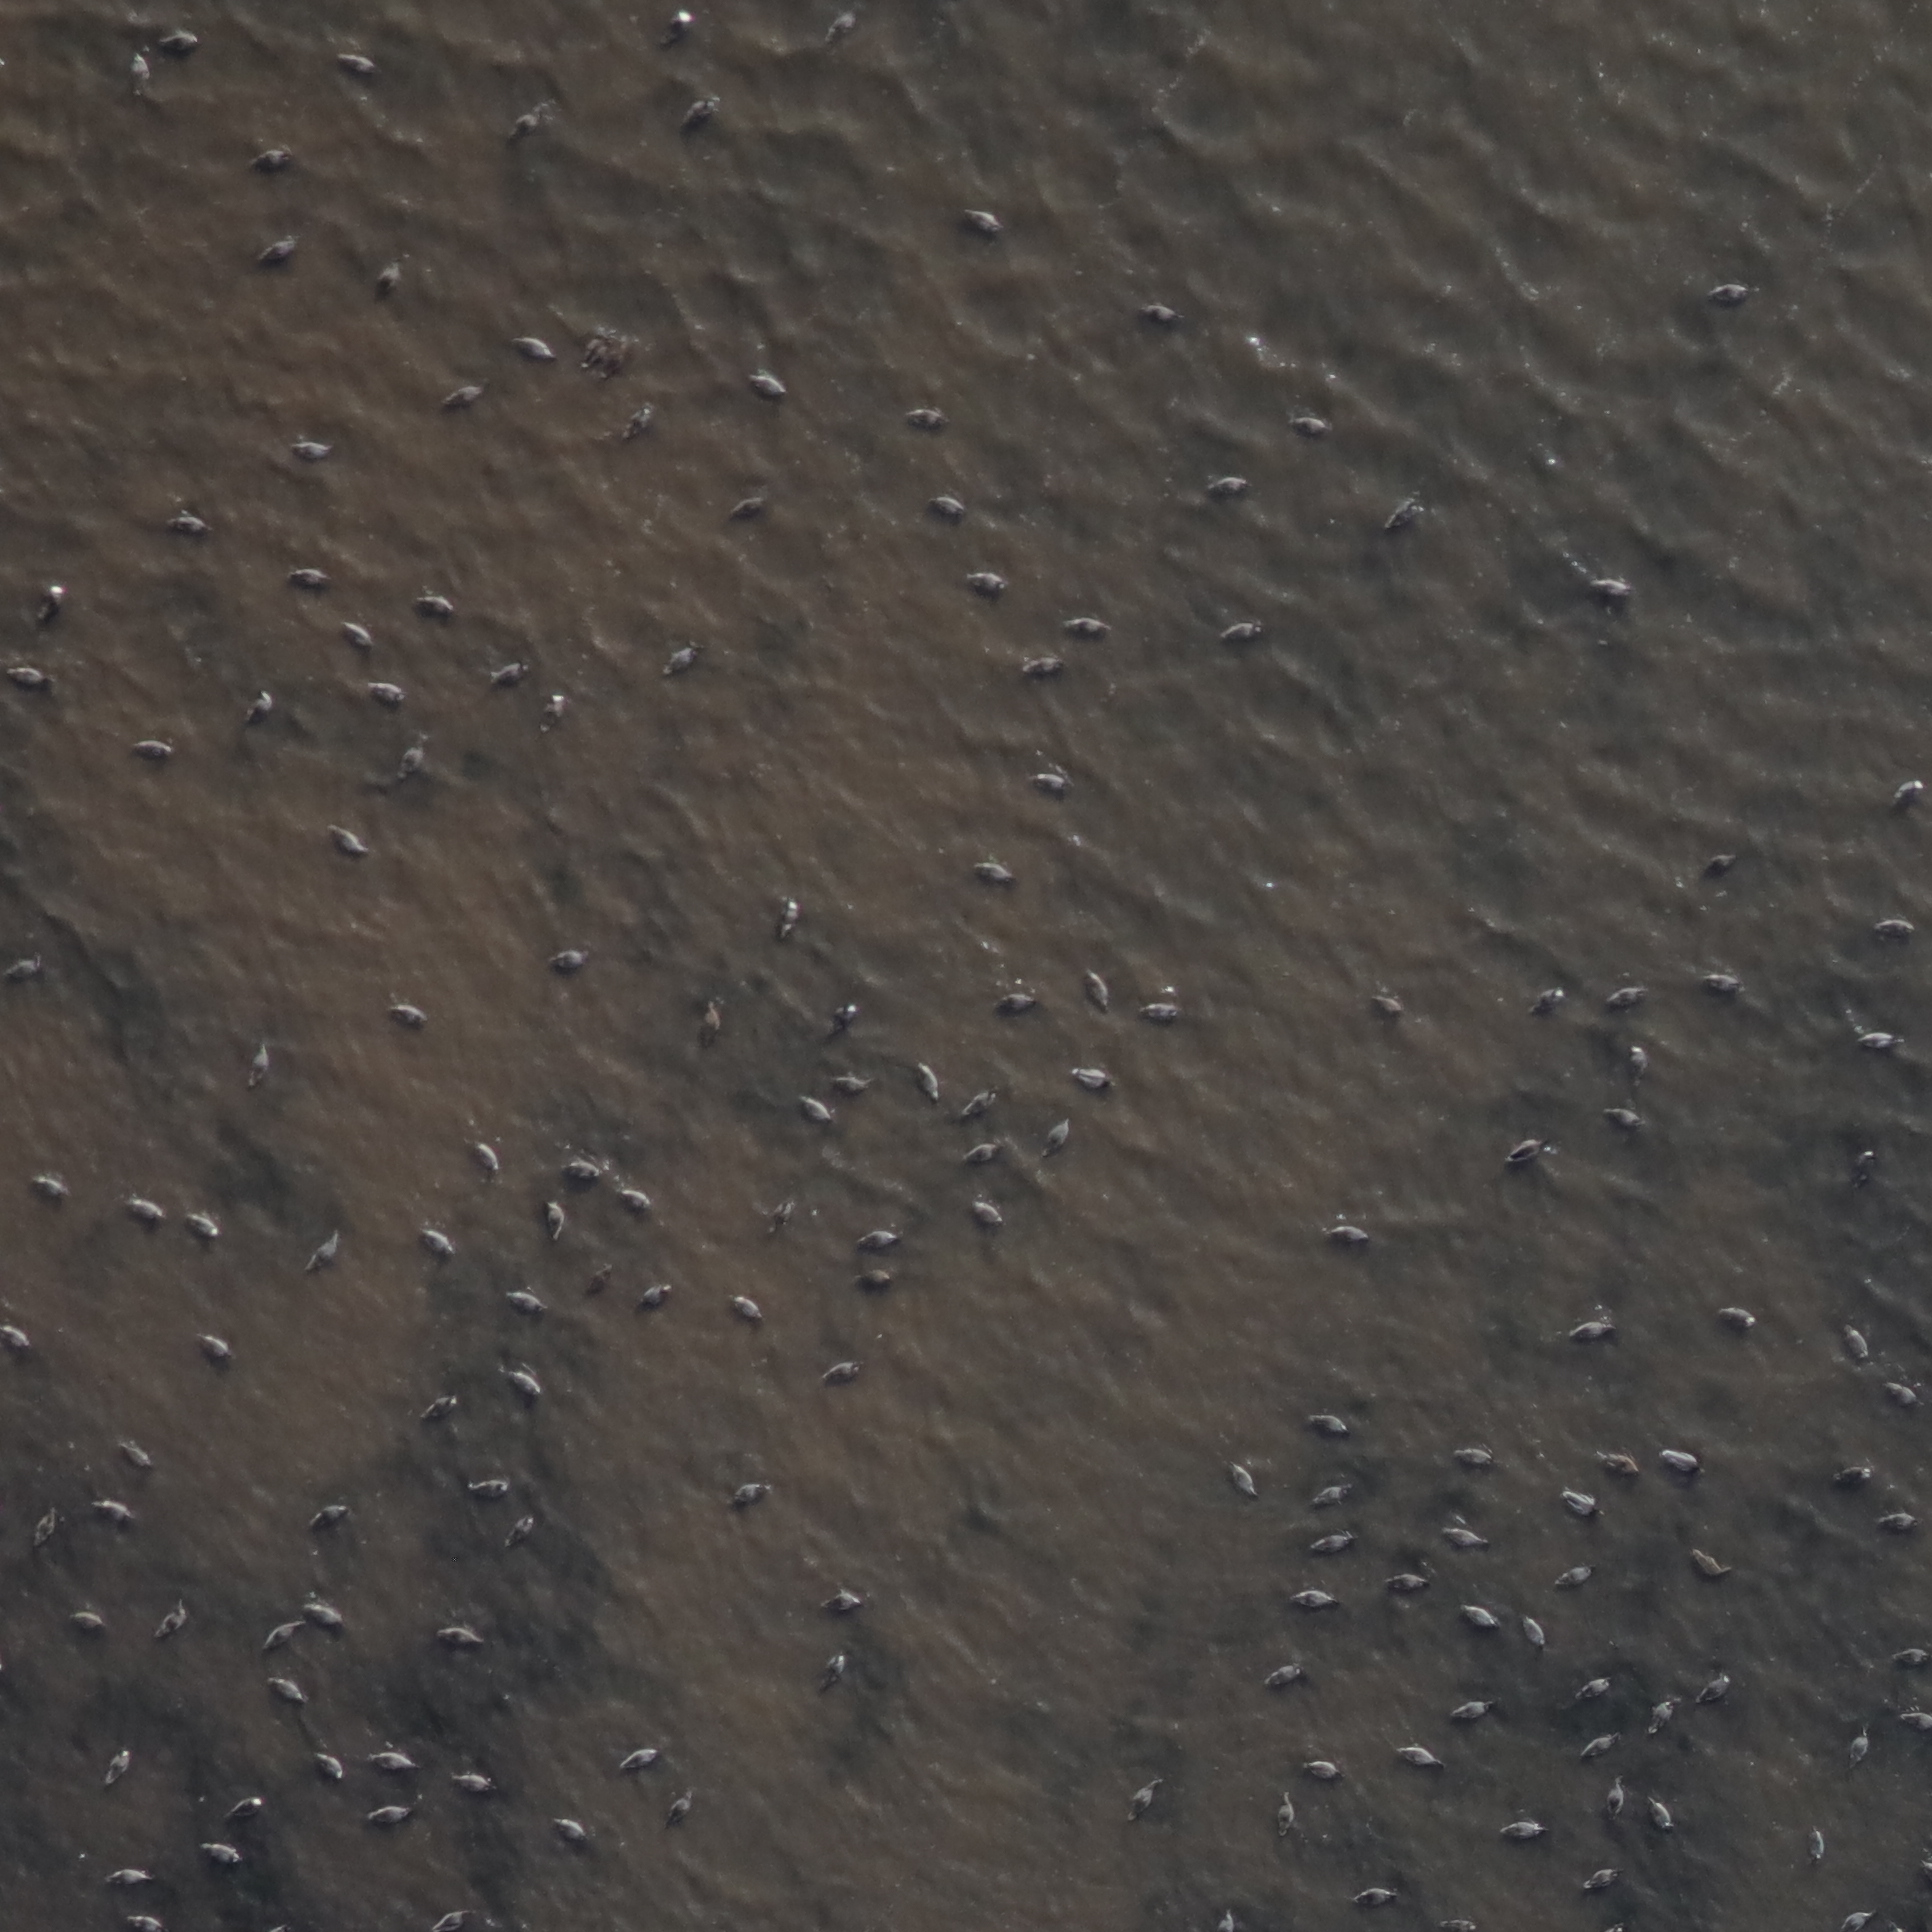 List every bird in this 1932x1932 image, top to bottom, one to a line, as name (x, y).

other bird (675, 26)
other bird (846, 27)
other bird (180, 43)
other bird (356, 64)
other bird (139, 75)
other bird (704, 110)
other bird (536, 117)
other bird (270, 152)
other bird (987, 225)
other bird (274, 247)
other bird (388, 281)
other bird (1728, 288)
other bird (1165, 311)
other bird (536, 350)
other bird (773, 388)
other bird (469, 391)
other bird (935, 418)
other bird (642, 424)
other bird (1311, 424)
other bird (322, 444)
other bird (1239, 486)
other bird (949, 502)
other bird (755, 505)
other bird (1402, 515)
other bird (183, 519)
other bird (310, 573)
other bird (994, 583)
other bird (1610, 588)
other bird (431, 599)
other bird (49, 603)
other bird (353, 626)
other bird (1241, 626)
other bird (1092, 627)
other bird (675, 656)
other bird (1046, 665)
other bird (519, 671)
other bird (34, 680)
other bird (381, 694)
other bird (550, 704)
other bird (254, 705)
other bird (155, 754)
other bird (405, 761)
other bird (1046, 775)
other bird (1909, 788)
other bird (349, 832)
other bird (1712, 866)
other bird (994, 870)
other bird (791, 916)
other bird (1885, 926)
other bird (568, 963)
other bird (22, 973)
other bird (1718, 986)
other bird (1546, 989)
other bird (1091, 991)
other bird (1632, 997)
other bird (1017, 998)
other bird (1388, 1002)
other bird (410, 1009)
other bird (1155, 1009)
other bird (852, 1017)
other bird (716, 1022)
other bird (1878, 1043)
other bird (1629, 1062)
other bird (261, 1076)
other bird (854, 1076)
other bird (1106, 1077)
other bird (931, 1085)
other bird (981, 1103)
other bird (803, 1104)
other bird (1615, 1112)
other bird (1053, 1138)
other bird (1524, 1150)
other bird (481, 1156)
other bird (985, 1156)
other bird (577, 1168)
other bird (1866, 1168)
other bird (52, 1178)
other bird (641, 1199)
other bird (132, 1205)
other bird (780, 1207)
other bird (994, 1222)
other bird (214, 1226)
other bird (556, 1226)
other bird (1350, 1226)
other bird (437, 1237)
other bird (887, 1238)
other bird (327, 1253)
other bird (602, 1282)
other bird (885, 1283)
other bird (656, 1299)
other bird (739, 1302)
other bird (524, 1307)
other bird (1735, 1312)
other bird (1590, 1330)
other bird (25, 1331)
other bird (1857, 1347)
other bird (214, 1351)
other bird (840, 1377)
other bird (529, 1381)
other bird (1903, 1389)
other bird (440, 1404)
other bird (1332, 1416)
other bird (141, 1455)
other bird (1482, 1460)
other bird (1616, 1461)
other bird (1697, 1462)
other bird (1246, 1470)
other bird (1857, 1476)
other bird (744, 1485)
other bird (486, 1488)
other bird (1333, 1494)
other bird (1587, 1502)
other bird (121, 1510)
other bird (328, 1520)
other bird (1907, 1521)
other bird (42, 1529)
other bird (522, 1537)
other bird (1340, 1538)
other bird (1464, 1538)
other bird (1709, 1562)
other bird (1566, 1572)
other bird (1409, 1581)
other bird (1323, 1591)
other bird (839, 1599)
other bird (1482, 1617)
other bird (333, 1621)
other bird (82, 1622)
other bird (268, 1623)
other bird (1533, 1627)
other bird (174, 1628)
other bird (459, 1643)
other bird (1914, 1653)
other bird (835, 1676)
other bird (1288, 1682)
other bird (1592, 1685)
other bird (291, 1690)
other bird (1715, 1695)
other bird (1470, 1704)
other bird (1658, 1705)
other bird (1909, 1719)
other bird (1597, 1741)
other bird (1855, 1743)
other bird (120, 1754)
other bird (399, 1756)
other bird (1407, 1757)
other bird (642, 1760)
other bird (337, 1765)
other bird (1316, 1772)
other bird (471, 1780)
other bird (1147, 1790)
other bird (1617, 1795)
other bird (1661, 1802)
other bird (249, 1805)
other bird (684, 1807)
other bird (387, 1808)
other bird (1280, 1820)
other bird (1518, 1829)
other bird (559, 1837)
other bird (1812, 1839)
other bird (220, 1853)
other bird (132, 1869)
other bird (1605, 1873)
other bird (1379, 1894)
other bird (142, 1916)
other bird (1227, 1921)
other bird (451, 1925)
other bird (1459, 1926)
other bird (1853, 1927)
other bird (1891, 1932)